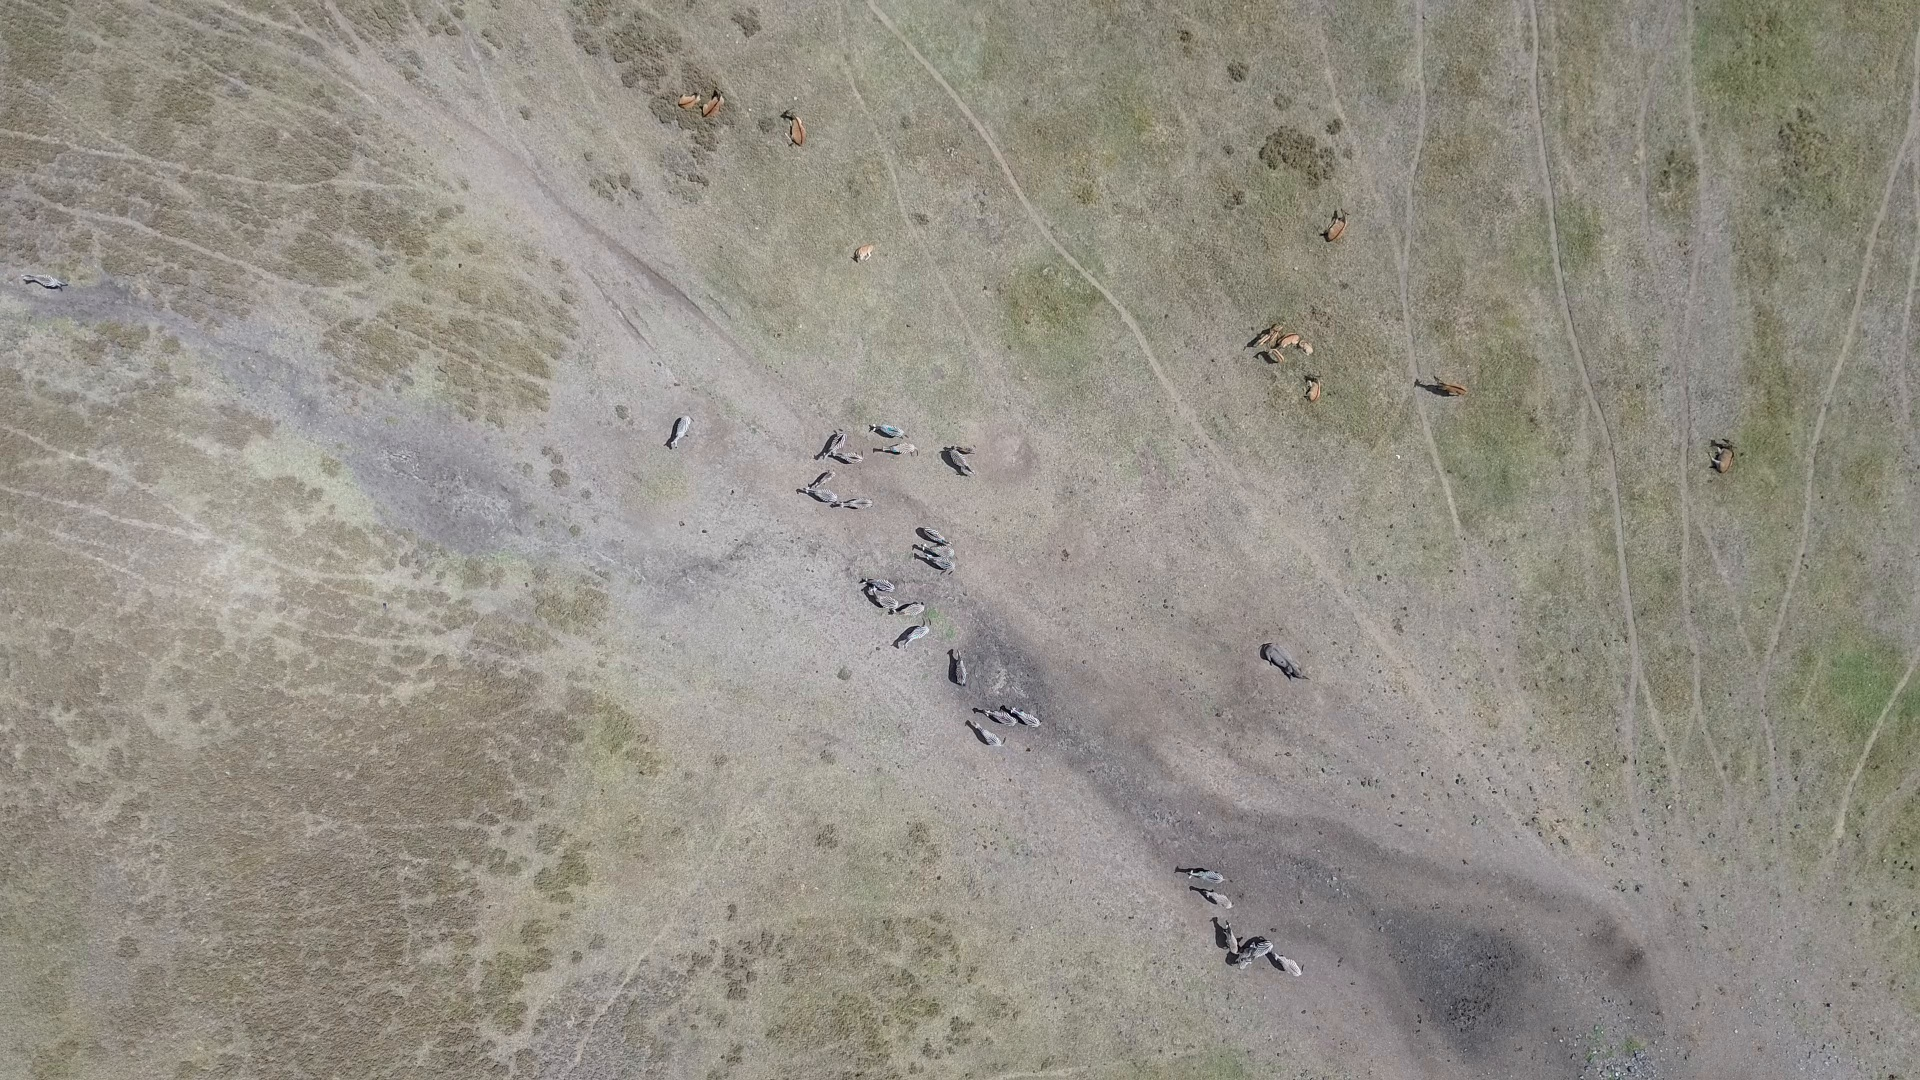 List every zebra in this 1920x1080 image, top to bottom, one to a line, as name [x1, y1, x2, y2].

zebra [23, 272, 72, 287]
zebra [669, 417, 690, 449]
zebra [873, 423, 903, 435]
zebra [811, 432, 848, 461]
zebra [882, 442, 917, 455]
zebra [836, 448, 863, 462]
zebra [945, 450, 971, 475]
zebra [801, 475, 829, 491]
zebra [818, 485, 839, 503]
zebra [838, 499, 872, 510]
zebra [917, 528, 945, 545]
zebra [921, 544, 954, 559]
zebra [924, 555, 953, 574]
zebra [868, 576, 895, 591]
zebra [861, 585, 898, 608]
zebra [891, 602, 926, 616]
zebra [900, 626, 929, 646]
zebra [954, 655, 967, 686]
zebra [1011, 707, 1043, 729]
zebra [983, 709, 1016, 726]
zebra [972, 722, 1002, 748]
zebra [1186, 869, 1220, 882]
zebra [1202, 889, 1230, 909]
zebra [1223, 922, 1240, 952]
zebra [1238, 939, 1274, 969]
zebra [1274, 953, 1302, 975]